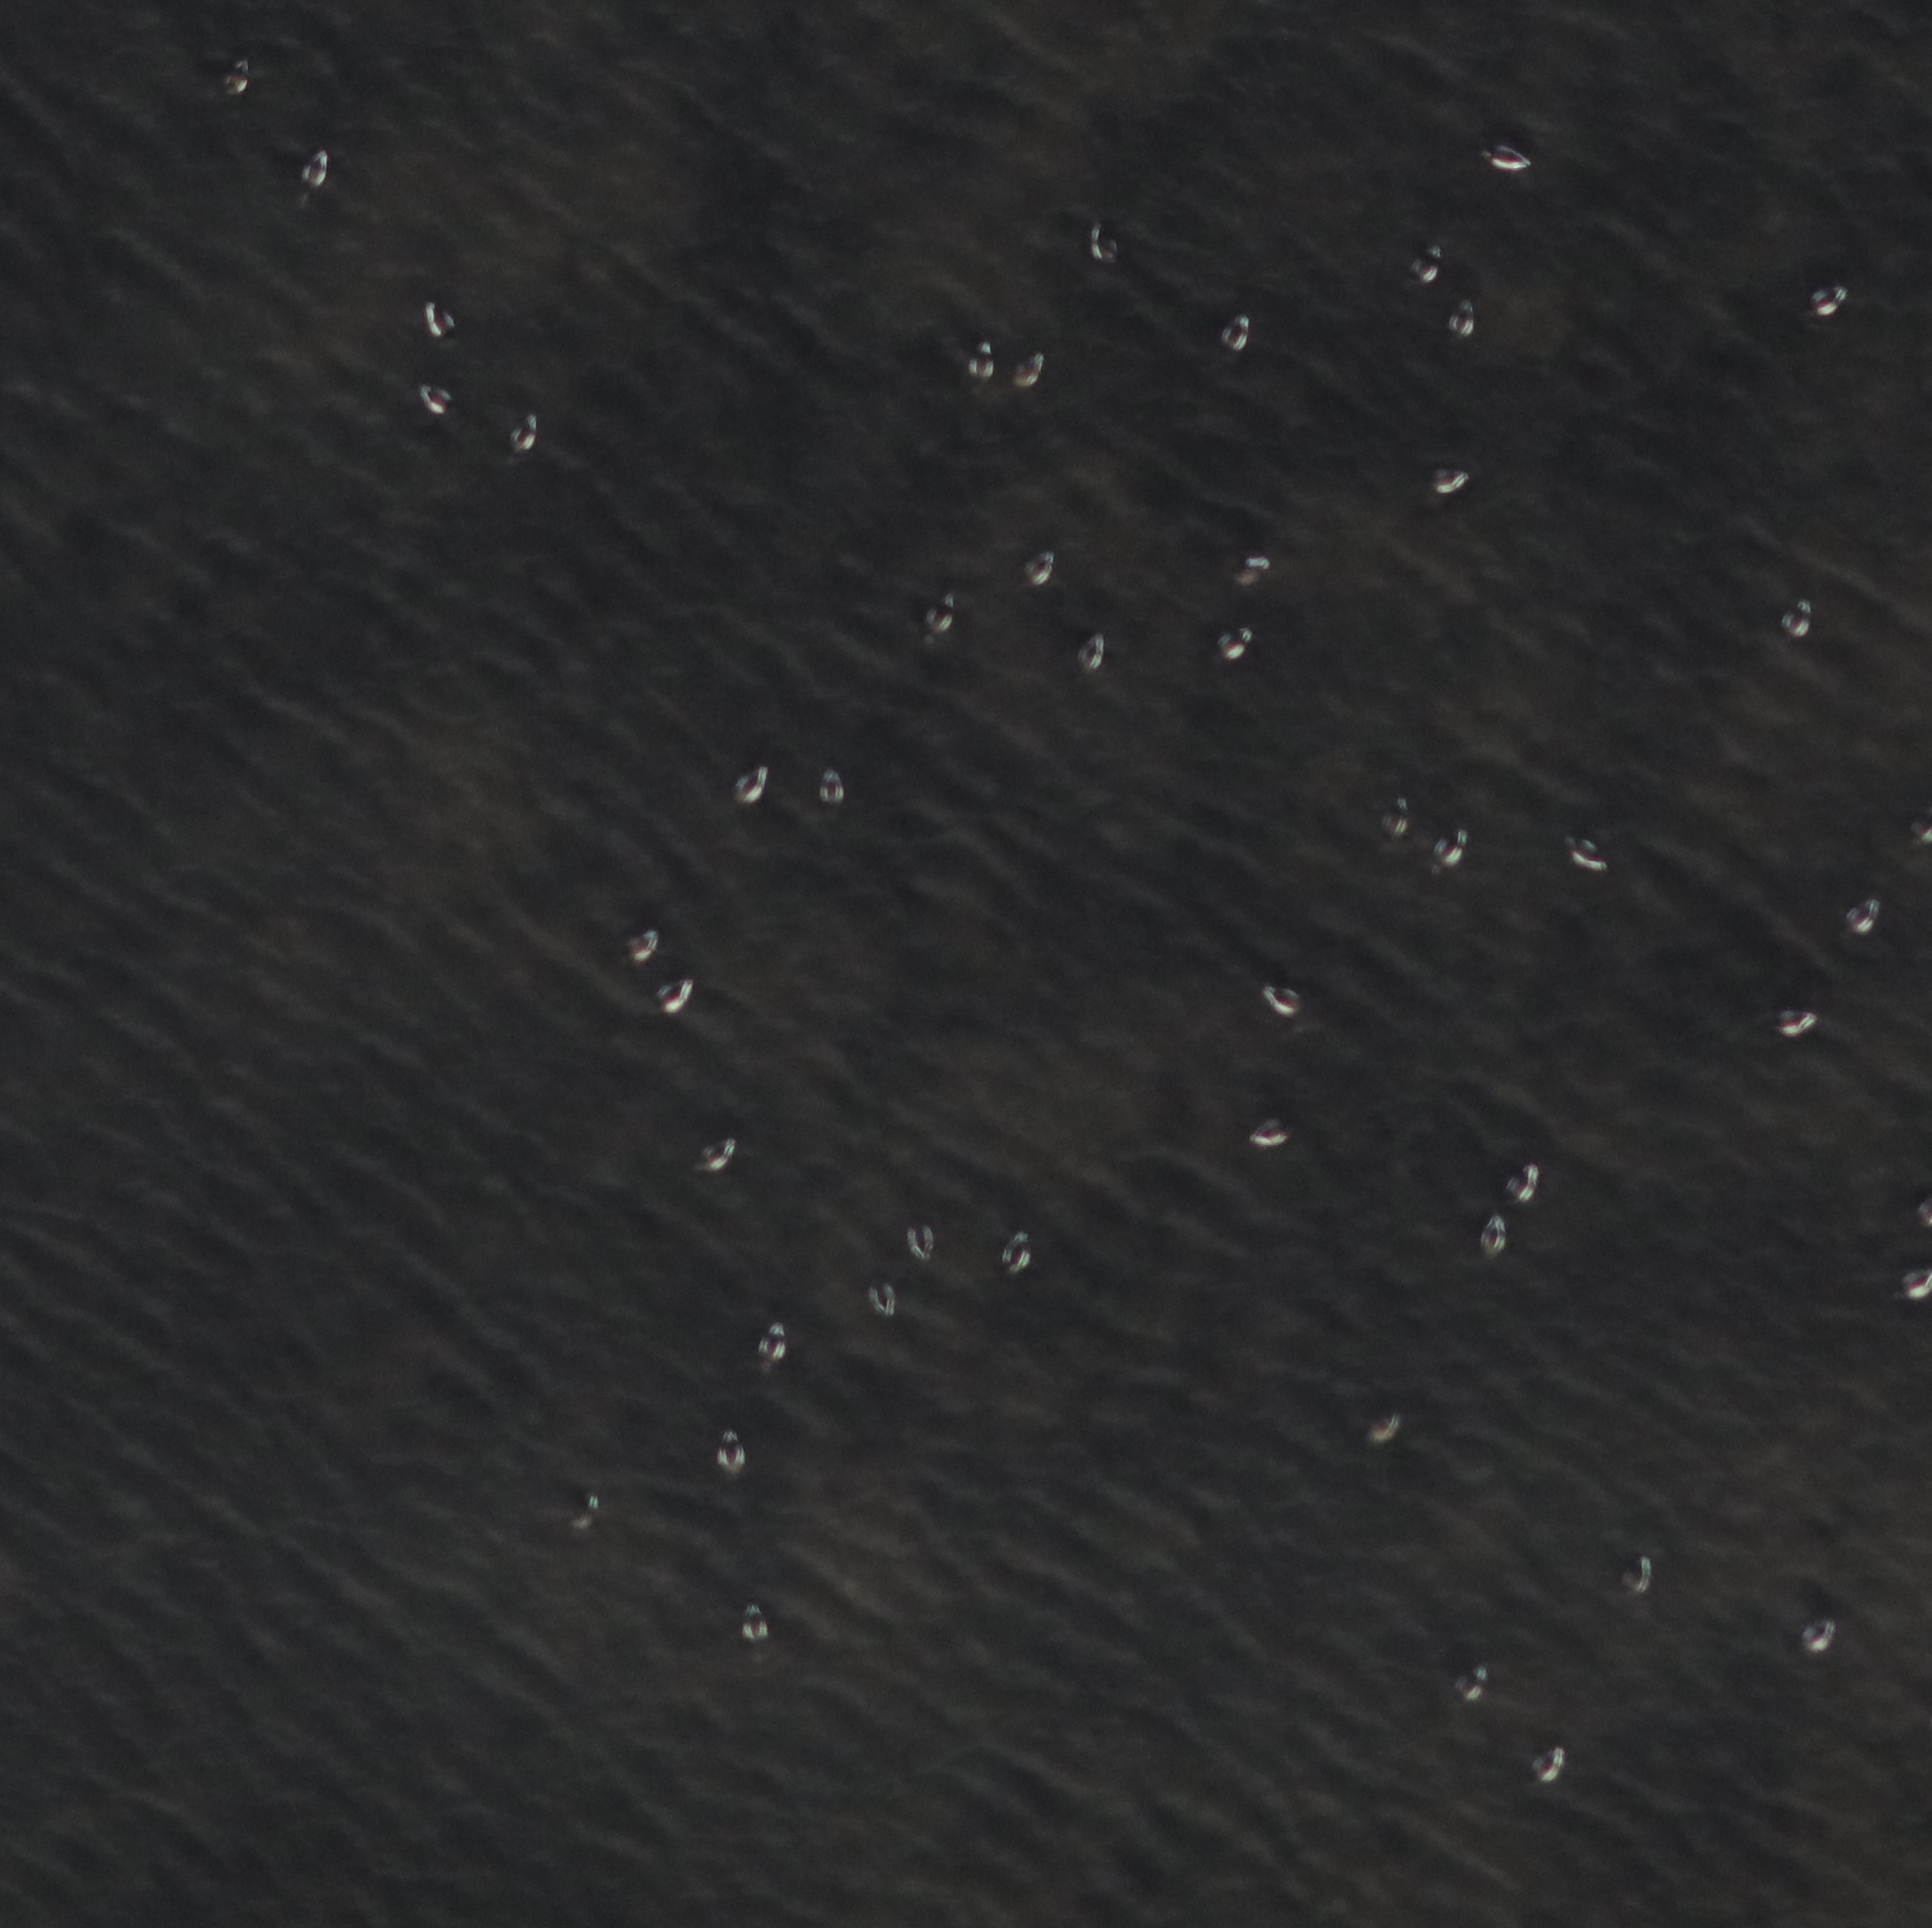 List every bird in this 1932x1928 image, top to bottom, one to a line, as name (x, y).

brant (236, 78)
brant (1507, 157)
brant (315, 170)
brant (1102, 238)
brant (1426, 267)
brant (1828, 300)
brant (1460, 319)
brant (441, 323)
brant (1233, 335)
brant (981, 360)
brant (1028, 371)
brant (437, 400)
brant (522, 434)
brant (1453, 484)
brant (1039, 569)
brant (1252, 576)
brant (939, 615)
brant (1797, 618)
brant (1234, 645)
brant (1092, 652)
brant (748, 783)
brant (830, 784)
brant (1924, 823)
brant (1395, 824)
brant (1454, 851)
brant (1585, 852)
brant (1865, 918)
brant (639, 946)
brant (680, 997)
brant (1286, 1002)
brant (1792, 1026)
brant (1258, 1130)
brant (717, 1159)
brant (1527, 1184)
brant (1495, 1237)
brant (925, 1241)
brant (1019, 1254)
brant (1921, 1282)
brant (880, 1296)
brant (771, 1344)
brant (1383, 1434)
brant (735, 1458)
brant (586, 1503)
brant (1640, 1576)
brant (758, 1629)
brant (1815, 1634)
brant (1467, 1682)
brant (1547, 1770)